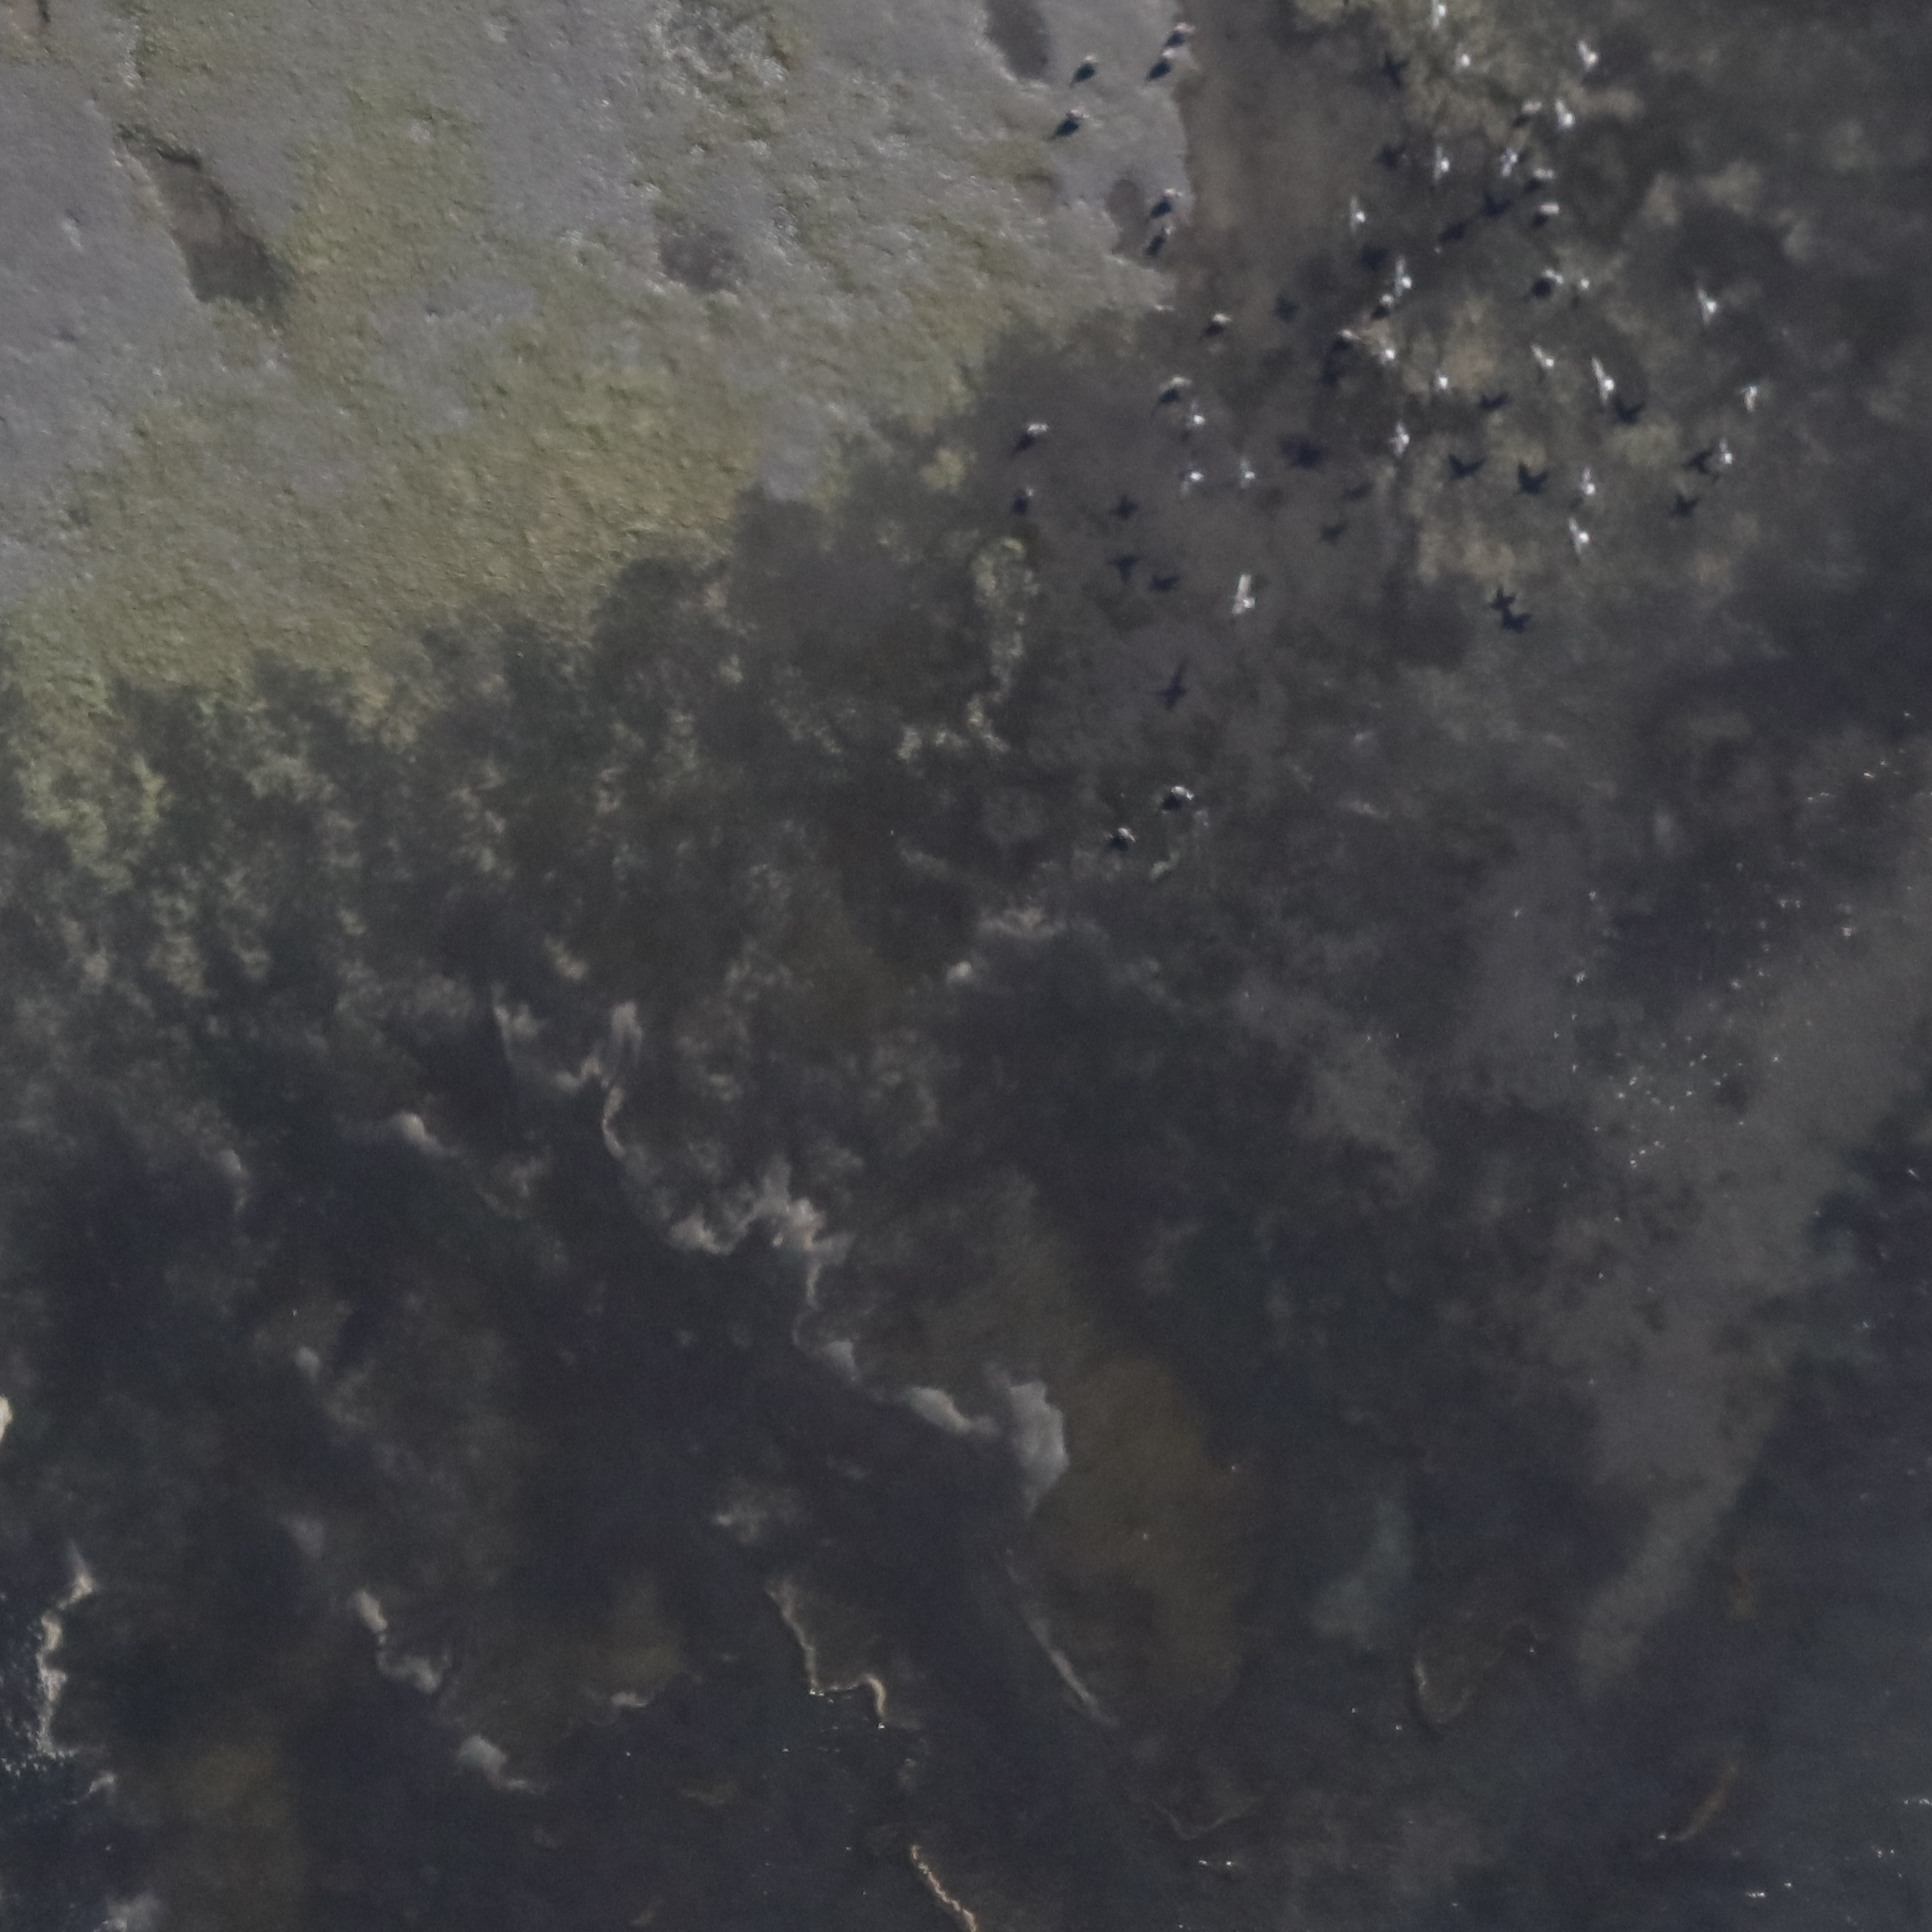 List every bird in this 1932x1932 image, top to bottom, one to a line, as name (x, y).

brant (1437, 16)
brant (1194, 33)
brant (1165, 62)
brant (1467, 63)
brant (1087, 64)
brant (1588, 64)
brant (1532, 112)
brant (1085, 114)
brant (1573, 122)
brant (1508, 162)
brant (1440, 168)
brant (1541, 170)
brant (1174, 192)
brant (1554, 202)
brant (1350, 216)
brant (1165, 236)
brant (1549, 275)
brant (1409, 285)
brant (1592, 287)
brant (1385, 302)
brant (1710, 310)
brant (1225, 323)
brant (1354, 334)
brant (1389, 346)
brant (1539, 363)
brant (1439, 378)
brant (1177, 379)
brant (1603, 380)
brant (1747, 402)
brant (1197, 422)
brant (1042, 427)
brant (1403, 440)
brant (1717, 462)
brant (1257, 476)
brant (1193, 481)
brant (1584, 491)
brant (1029, 495)
brant (1588, 536)
brant (1244, 597)
brant (1181, 793)
brant (1125, 835)